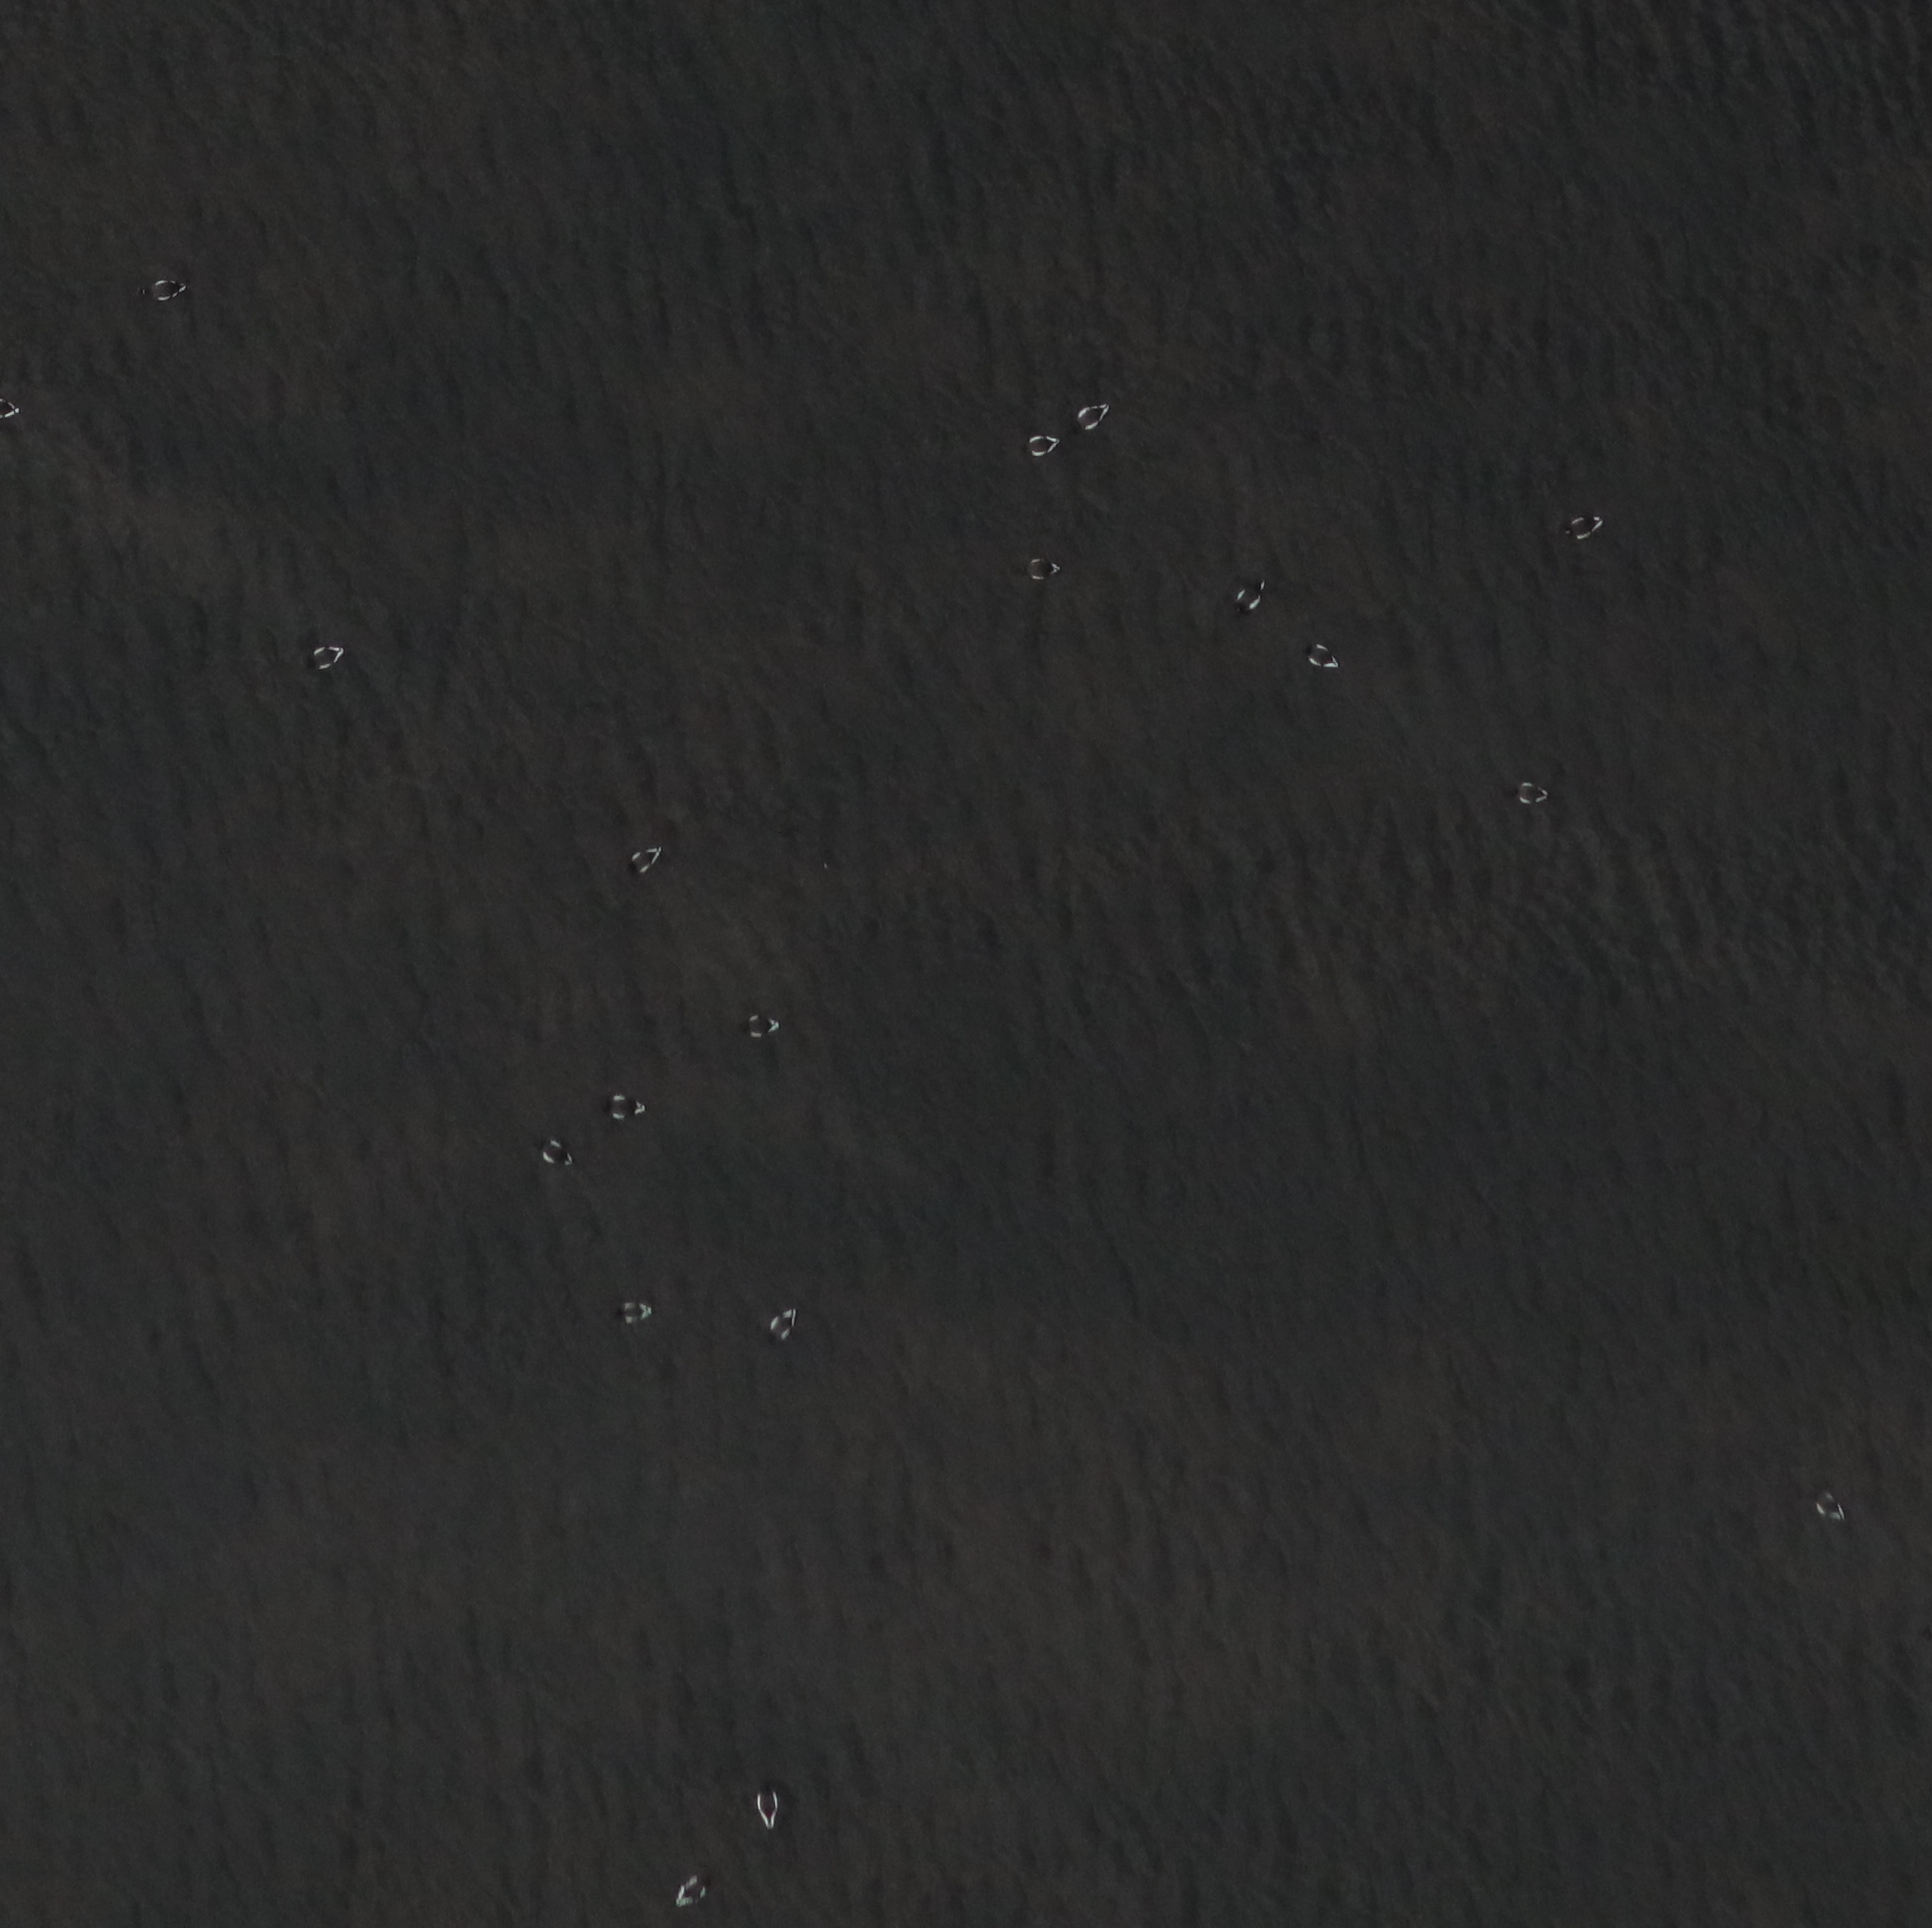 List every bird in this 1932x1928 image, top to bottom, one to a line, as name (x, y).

brant (164, 289)
brant (1090, 416)
brant (1039, 444)
brant (1581, 528)
brant (1040, 566)
brant (1251, 595)
brant (1320, 654)
brant (325, 657)
brant (1530, 792)
brant (644, 859)
brant (761, 1025)
brant (622, 1107)
brant (557, 1152)
brant (634, 1312)
brant (780, 1326)
brant (1829, 1504)
brant (767, 1804)
brant (691, 1894)